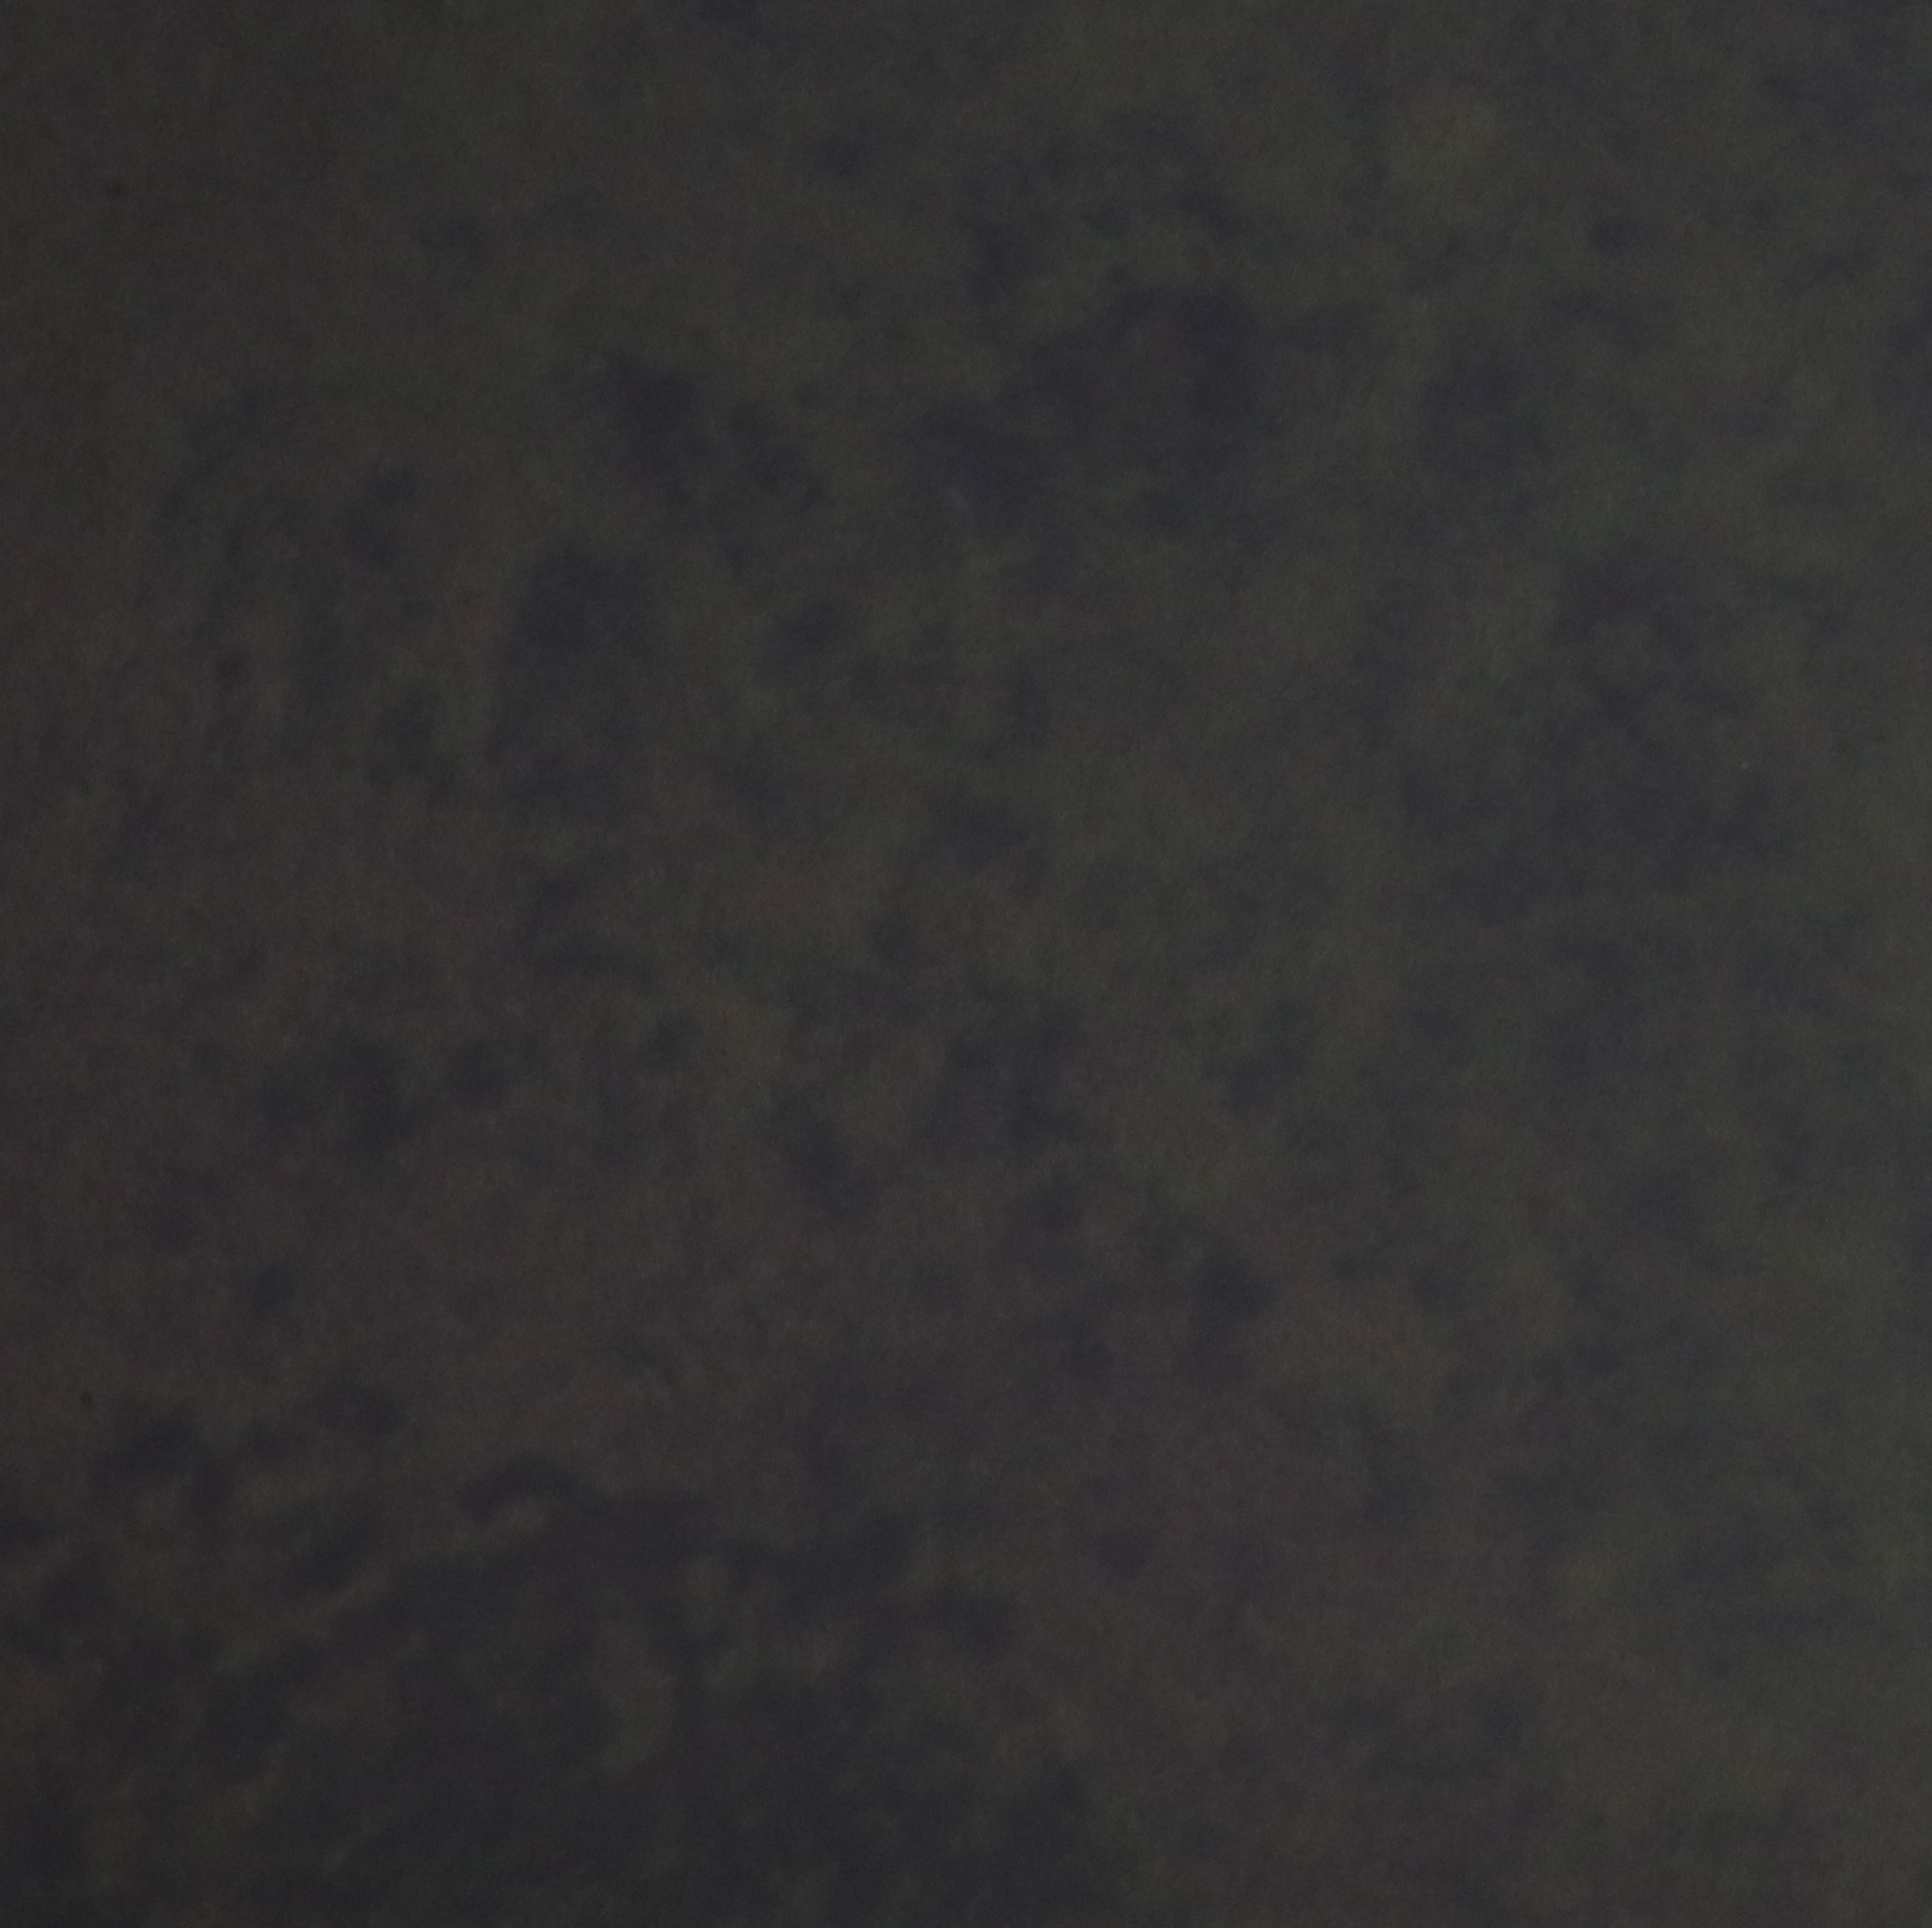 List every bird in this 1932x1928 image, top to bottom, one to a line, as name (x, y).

None